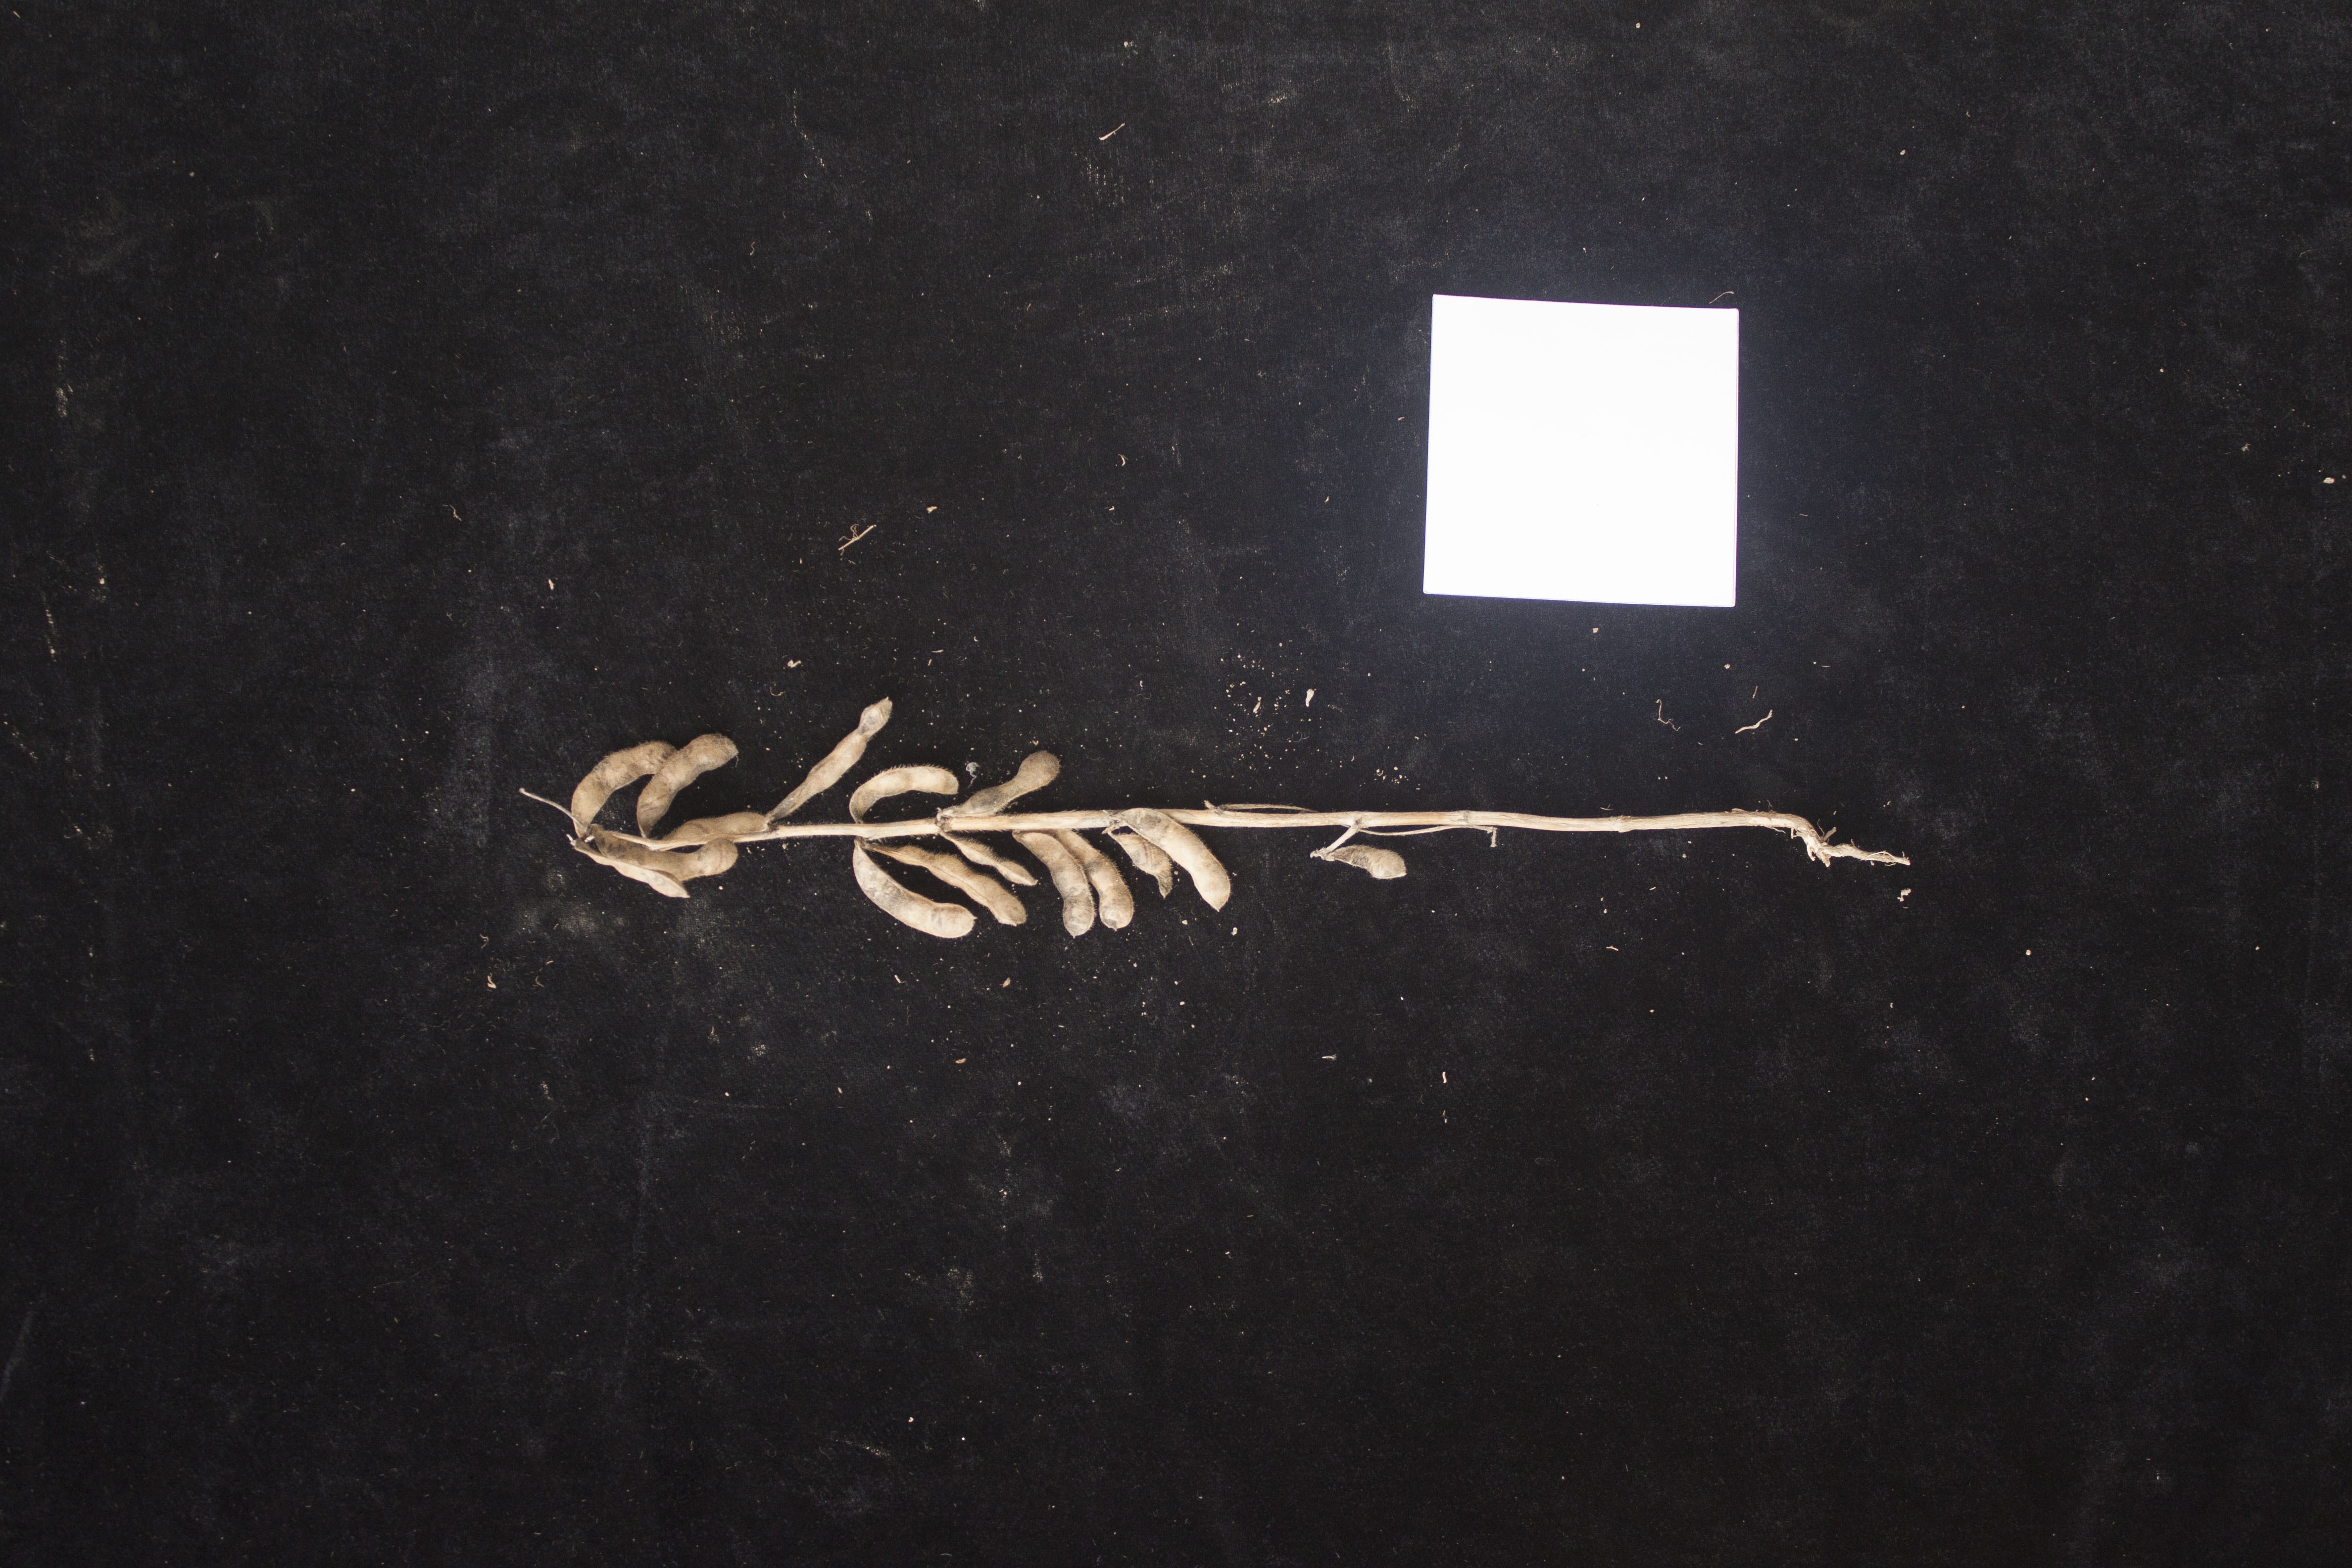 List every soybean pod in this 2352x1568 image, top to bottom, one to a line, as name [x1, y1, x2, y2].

soybean pod [771, 698, 892, 819]
soybean pod [637, 736, 737, 839]
soybean pod [572, 742, 680, 840]
soybean pod [940, 753, 1060, 817]
soybean pod [850, 767, 958, 822]
soybean pod [1113, 812, 1230, 911]
soybean pod [645, 813, 771, 853]
soybean pod [1056, 831, 1134, 932]
soybean pod [1107, 831, 1173, 900]
soybean pod [567, 833, 736, 898]
soybean pod [1014, 834, 1094, 938]
soybean pod [945, 837, 1039, 886]
soybean pod [853, 840, 974, 938]
soybean pod [873, 846, 1027, 927]
soybean pod [1322, 846, 1406, 881]